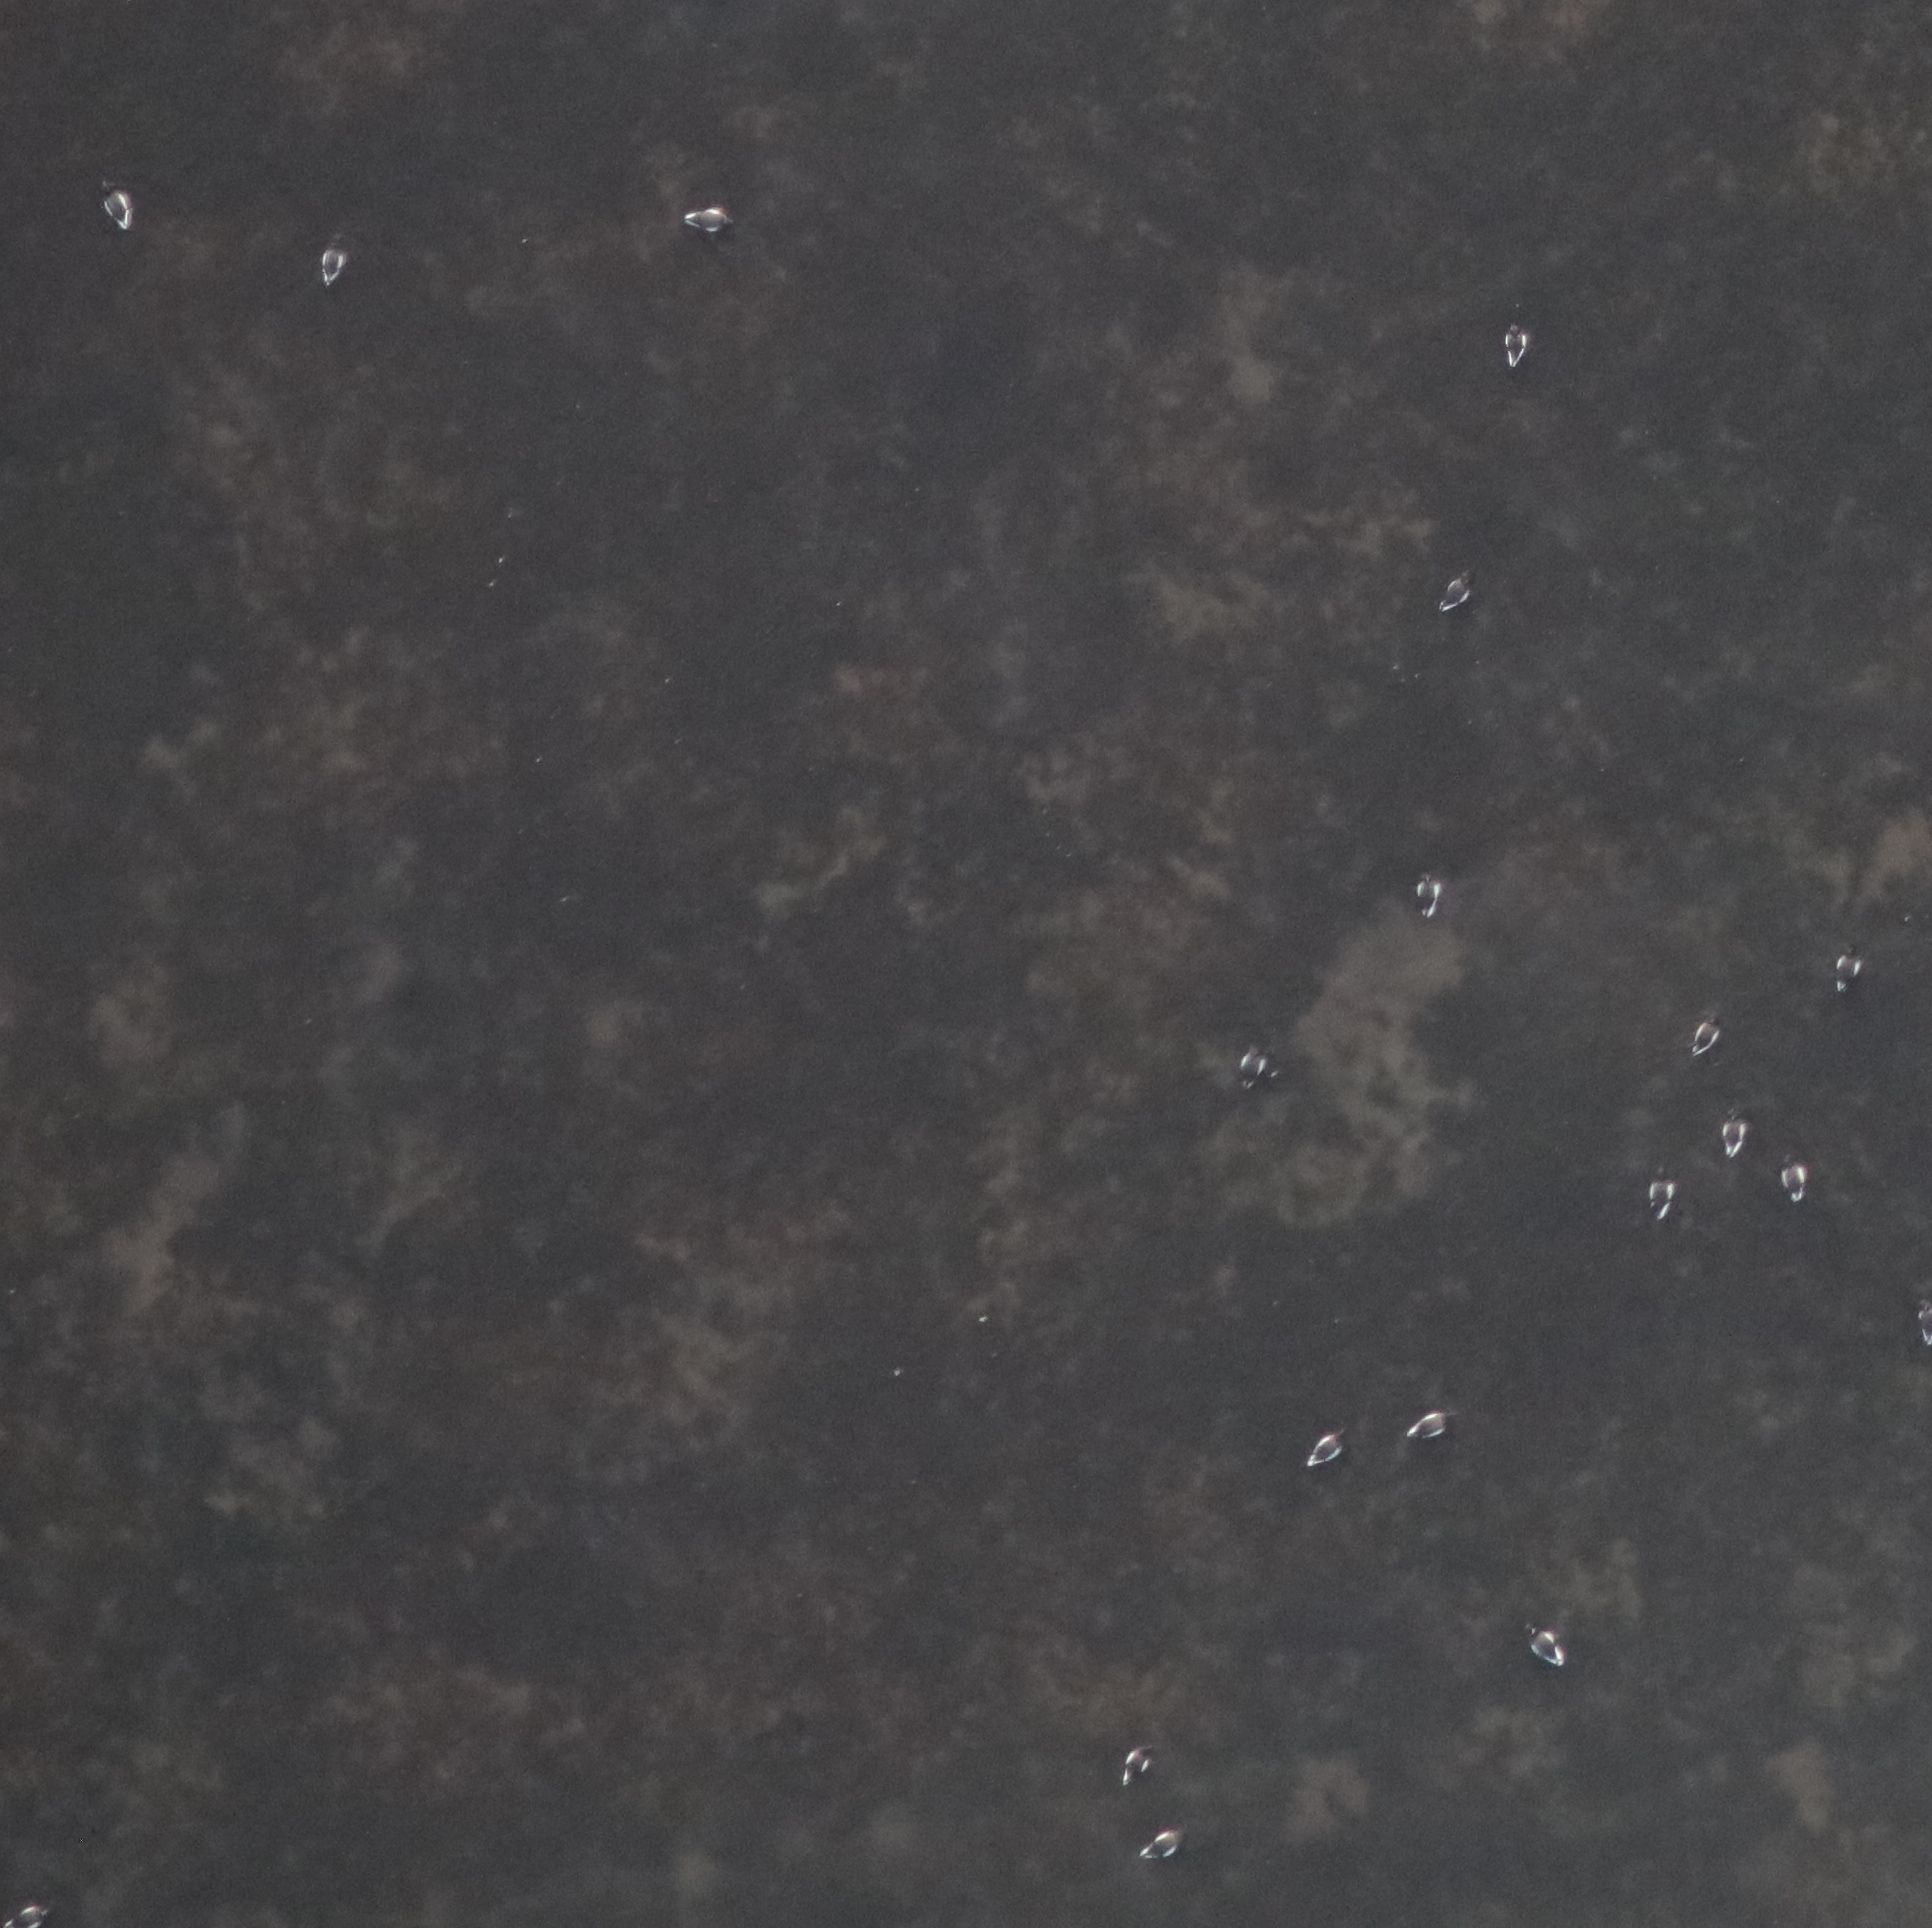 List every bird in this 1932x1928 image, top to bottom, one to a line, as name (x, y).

brant (115, 204)
brant (711, 221)
brant (333, 262)
brant (1516, 343)
brant (1455, 593)
brant (1430, 895)
brant (1848, 968)
brant (1707, 1035)
brant (1254, 1065)
brant (1734, 1133)
brant (1794, 1179)
brant (1660, 1197)
brant (1930, 1320)
brant (1431, 1424)
brant (1325, 1450)
brant (1546, 1646)
brant (1138, 1764)
brant (1164, 1845)